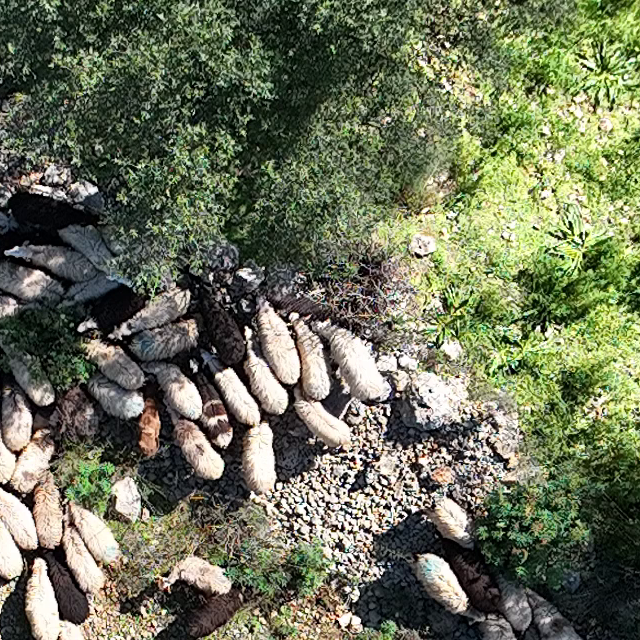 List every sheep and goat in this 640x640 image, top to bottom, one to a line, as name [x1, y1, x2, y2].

sheep [8, 193, 99, 228]
sheep [0, 203, 8, 238]
sheep [57, 223, 135, 287]
sheep [102, 226, 133, 259]
sheep [3, 243, 97, 280]
sheep [0, 264, 64, 300]
sheep [55, 271, 117, 309]
sheep [107, 287, 190, 339]
sheep [196, 287, 245, 364]
sheep [78, 290, 149, 332]
sheep [0, 296, 23, 330]
sheep [255, 296, 301, 384]
sheep [288, 312, 331, 400]
sheep [130, 318, 200, 362]
sheep [311, 321, 392, 400]
sheep [80, 340, 144, 391]
sheep [0, 341, 55, 406]
sheep [247, 348, 290, 415]
sheep [199, 349, 260, 425]
sheep [188, 359, 234, 449]
sheep [146, 362, 203, 420]
sheep [88, 368, 145, 419]
sheep [63, 381, 98, 435]
sheep [2, 385, 33, 450]
sheep [293, 387, 351, 445]
sheep [140, 397, 161, 455]
sheep [174, 420, 225, 480]
sheep [0, 421, 16, 483]
sheep [243, 421, 278, 494]
sheep [10, 429, 53, 494]
sheep [33, 471, 62, 549]
sheep [0, 482, 38, 549]
sheep [431, 497, 473, 548]
sheep [70, 503, 121, 563]
sheep [61, 504, 105, 591]
sheep [0, 513, 24, 578]
sheep [41, 551, 89, 624]
sheep [446, 553, 491, 611]
sheep [416, 554, 485, 625]
sheep [163, 556, 231, 594]
sheep [26, 559, 60, 639]
sheep [494, 571, 532, 630]
sheep [190, 587, 256, 639]
sheep [524, 588, 587, 639]
sheep [481, 614, 520, 639]
sheep [59, 622, 93, 639]
sheep [523, 628, 588, 639]